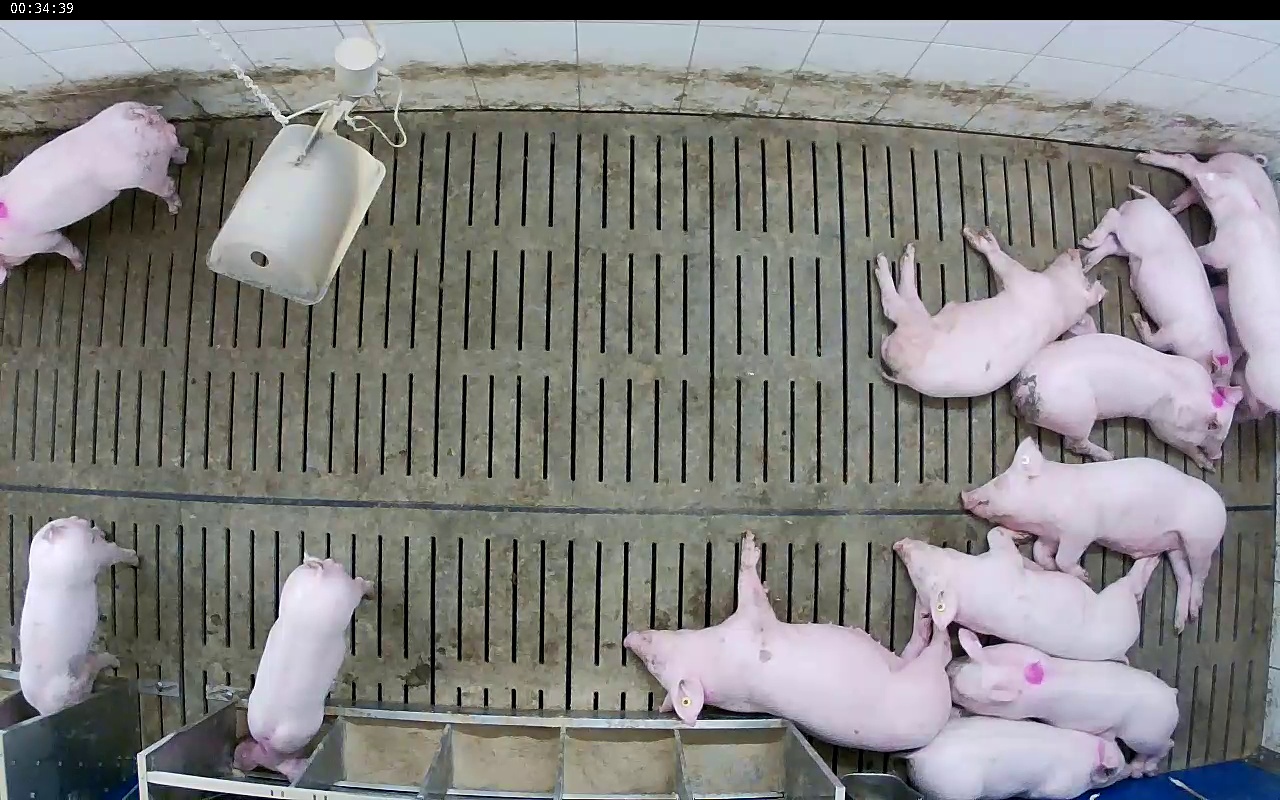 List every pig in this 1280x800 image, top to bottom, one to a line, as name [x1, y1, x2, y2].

pig [0, 102, 190, 283]
pig [1133, 147, 1279, 346]
pig [1194, 172, 1279, 413]
pig [1078, 181, 1245, 389]
pig [872, 224, 1107, 400]
pig [1013, 333, 1246, 475]
pig [963, 436, 1228, 637]
pig [21, 516, 140, 716]
pig [892, 523, 1164, 667]
pig [622, 532, 954, 751]
pig [232, 555, 374, 787]
pig [946, 628, 1182, 779]
pig [897, 708, 1133, 799]